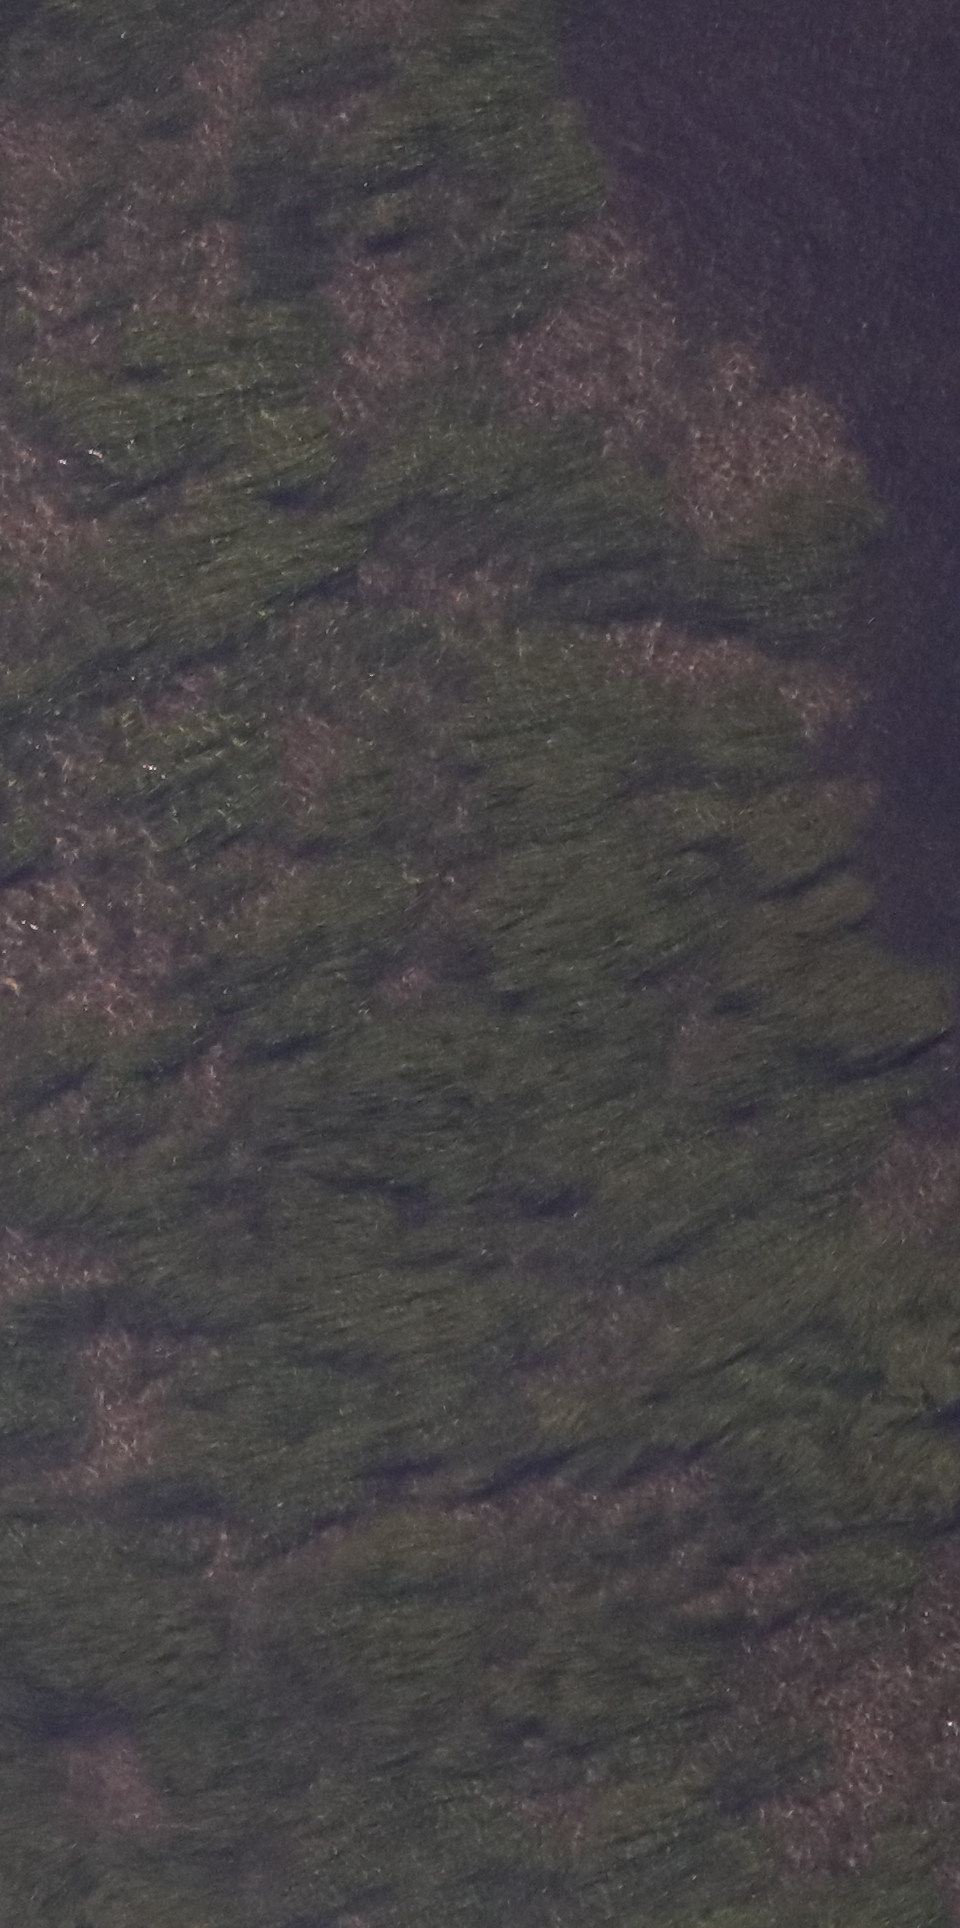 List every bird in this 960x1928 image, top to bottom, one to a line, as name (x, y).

None